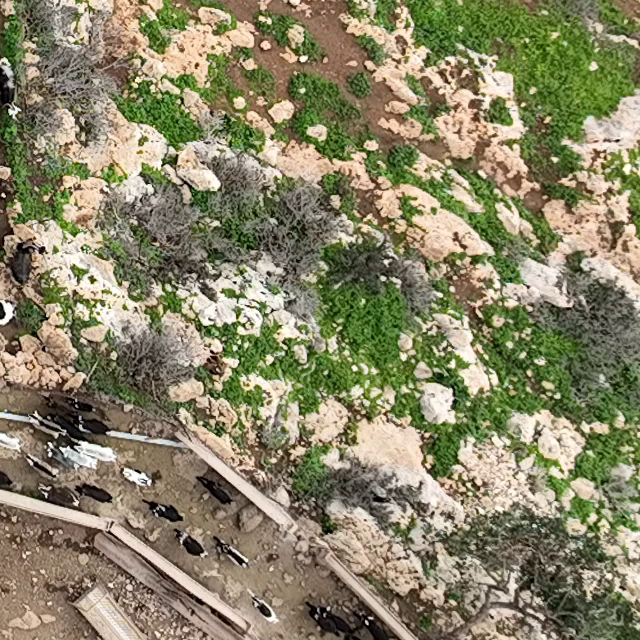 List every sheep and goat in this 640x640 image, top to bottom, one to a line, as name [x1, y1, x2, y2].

goat [0, 56, 21, 118]
goat [8, 238, 39, 287]
goat [0, 286, 15, 325]
goat [63, 397, 96, 412]
goat [27, 411, 67, 438]
goat [72, 416, 110, 434]
goat [0, 425, 21, 453]
goat [77, 440, 118, 463]
goat [44, 441, 72, 470]
goat [58, 447, 98, 469]
goat [26, 453, 58, 481]
goat [120, 467, 153, 488]
goat [0, 468, 13, 485]
goat [194, 476, 233, 505]
goat [74, 483, 113, 503]
goat [38, 484, 79, 507]
goat [142, 500, 184, 522]
goat [173, 528, 209, 558]
goat [213, 537, 249, 567]
goat [247, 589, 279, 625]
goat [306, 602, 341, 636]
goat [317, 607, 352, 634]
goat [359, 614, 390, 639]